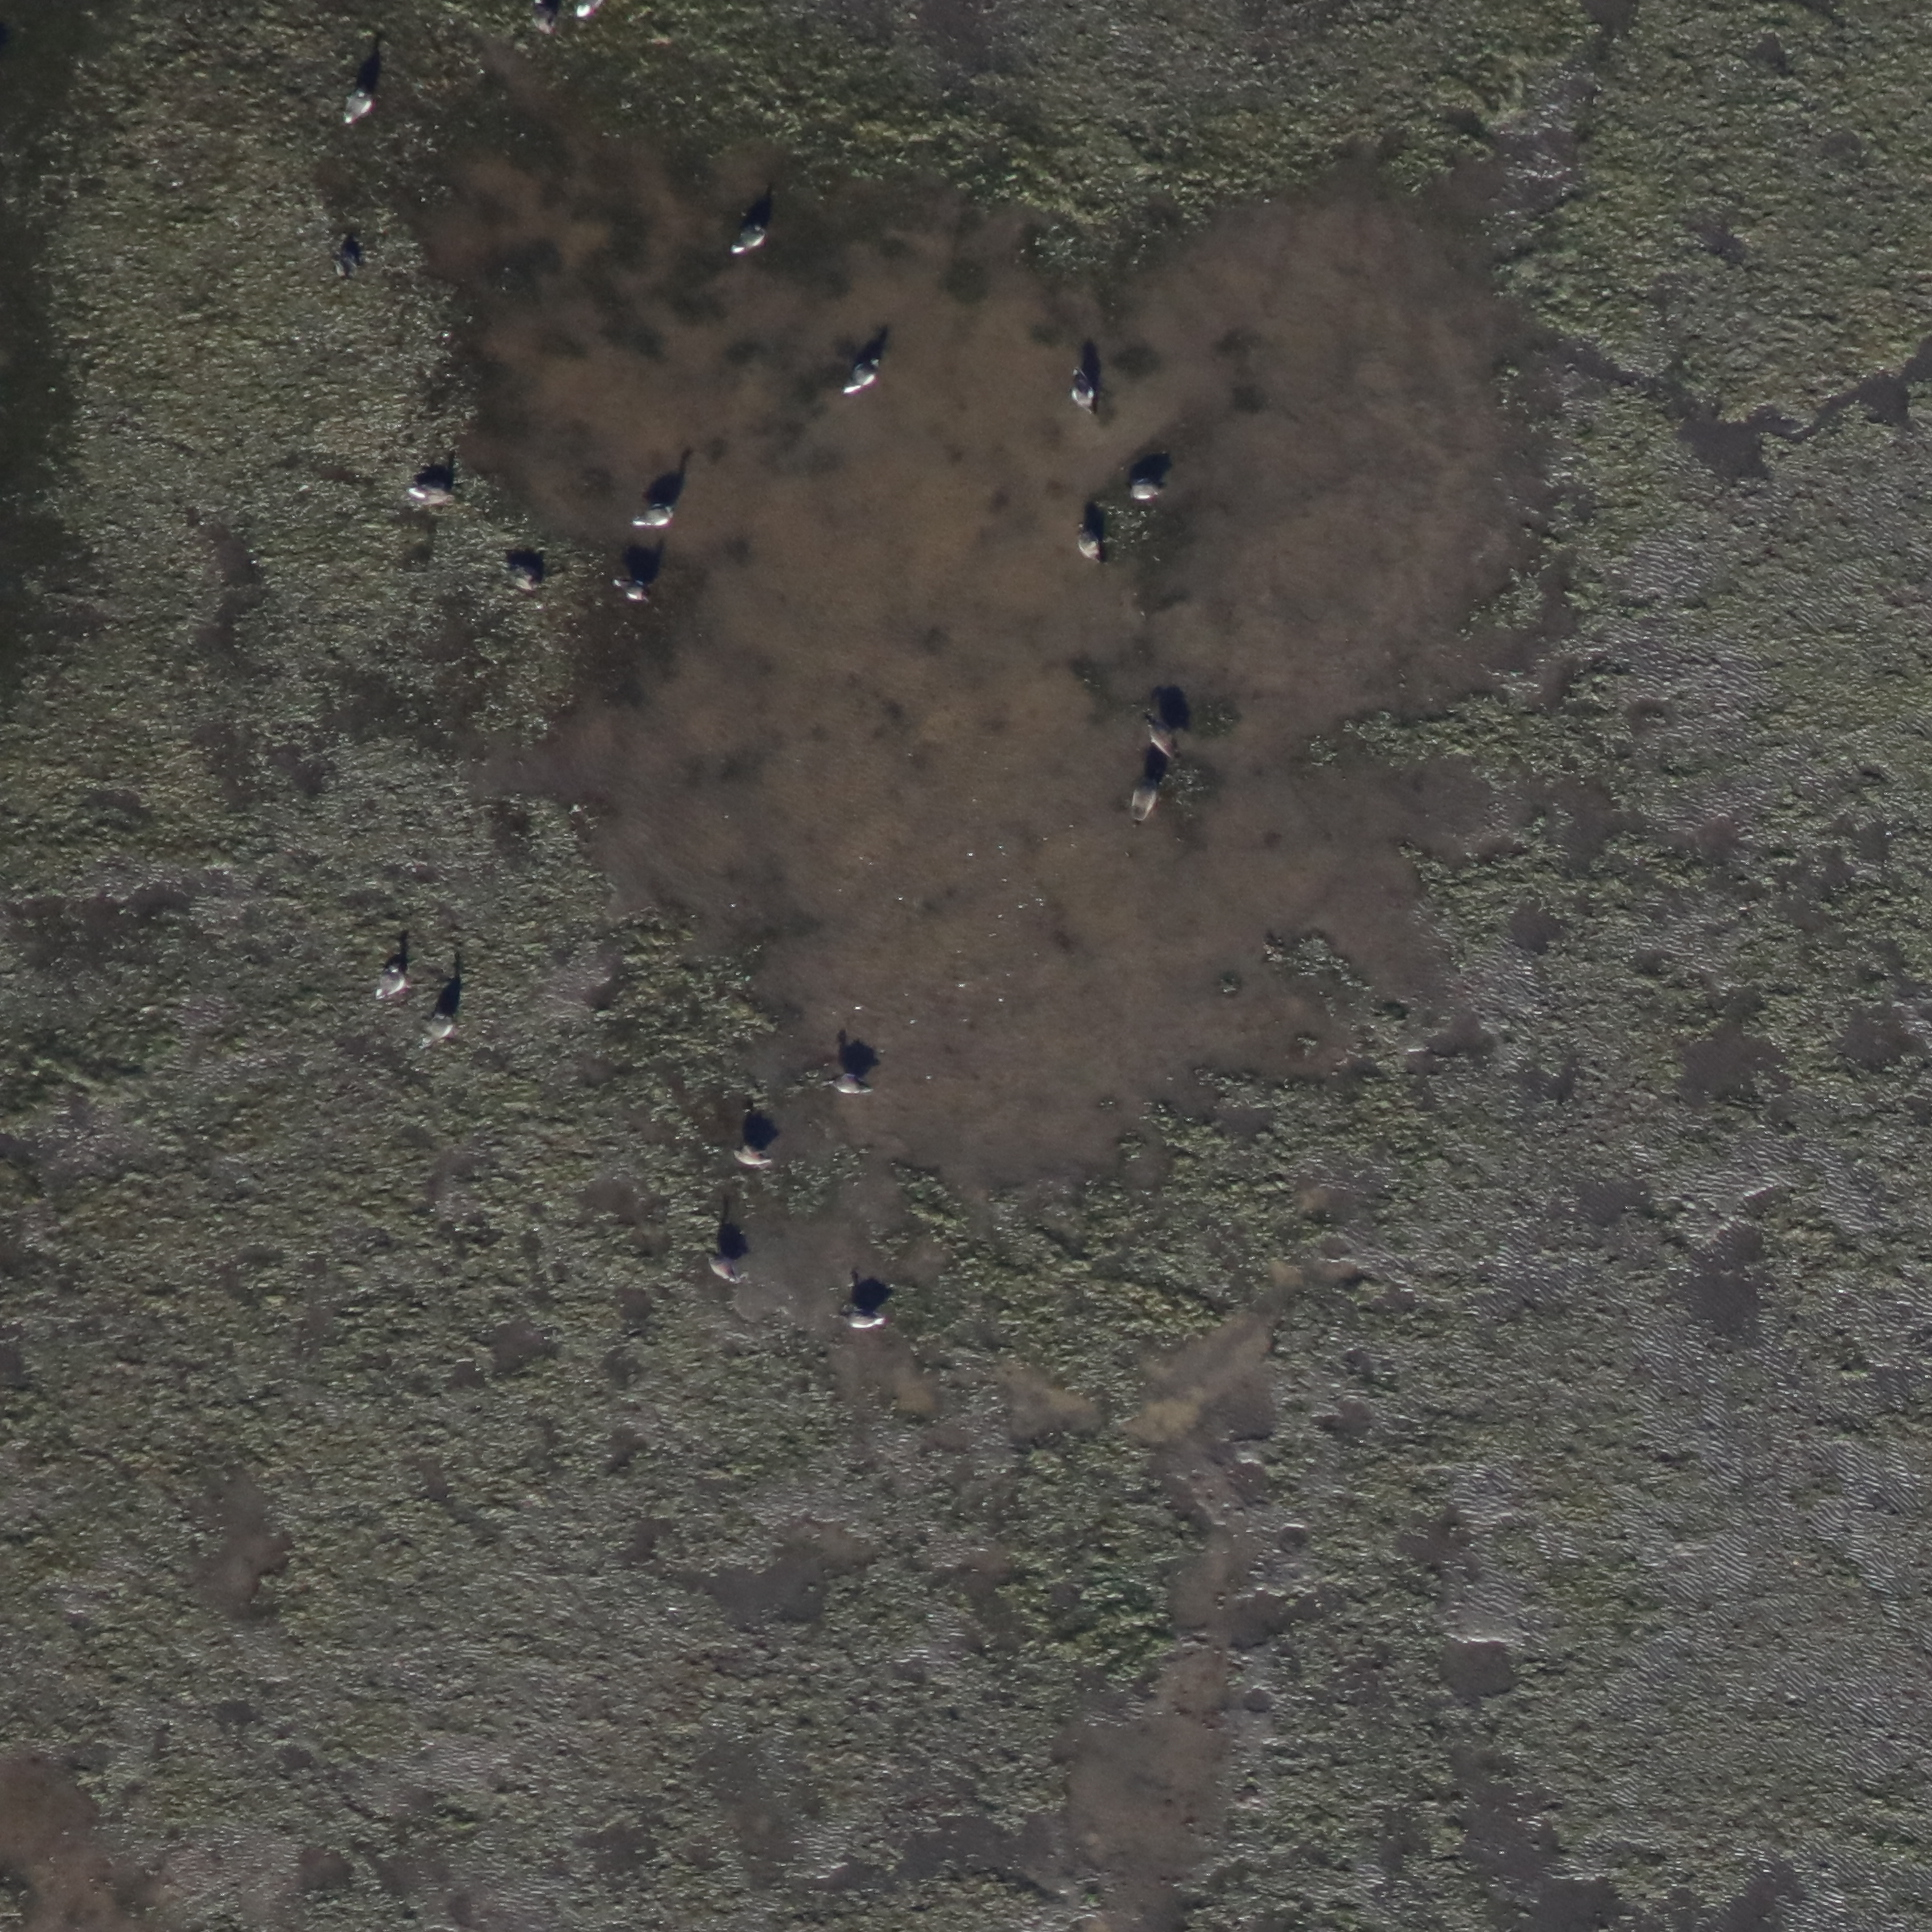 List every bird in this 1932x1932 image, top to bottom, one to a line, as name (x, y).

brant (584, 4)
brant (541, 17)
brant (353, 103)
brant (750, 237)
brant (348, 265)
brant (857, 373)
brant (1083, 392)
brant (1145, 489)
brant (429, 491)
brant (655, 508)
brant (1092, 547)
brant (529, 578)
brant (634, 583)
Canada goose (1164, 739)
Canada goose (1140, 797)
brant (390, 981)
brant (439, 1027)
brant (847, 1081)
brant (749, 1152)
brant (725, 1265)
brant (861, 1318)